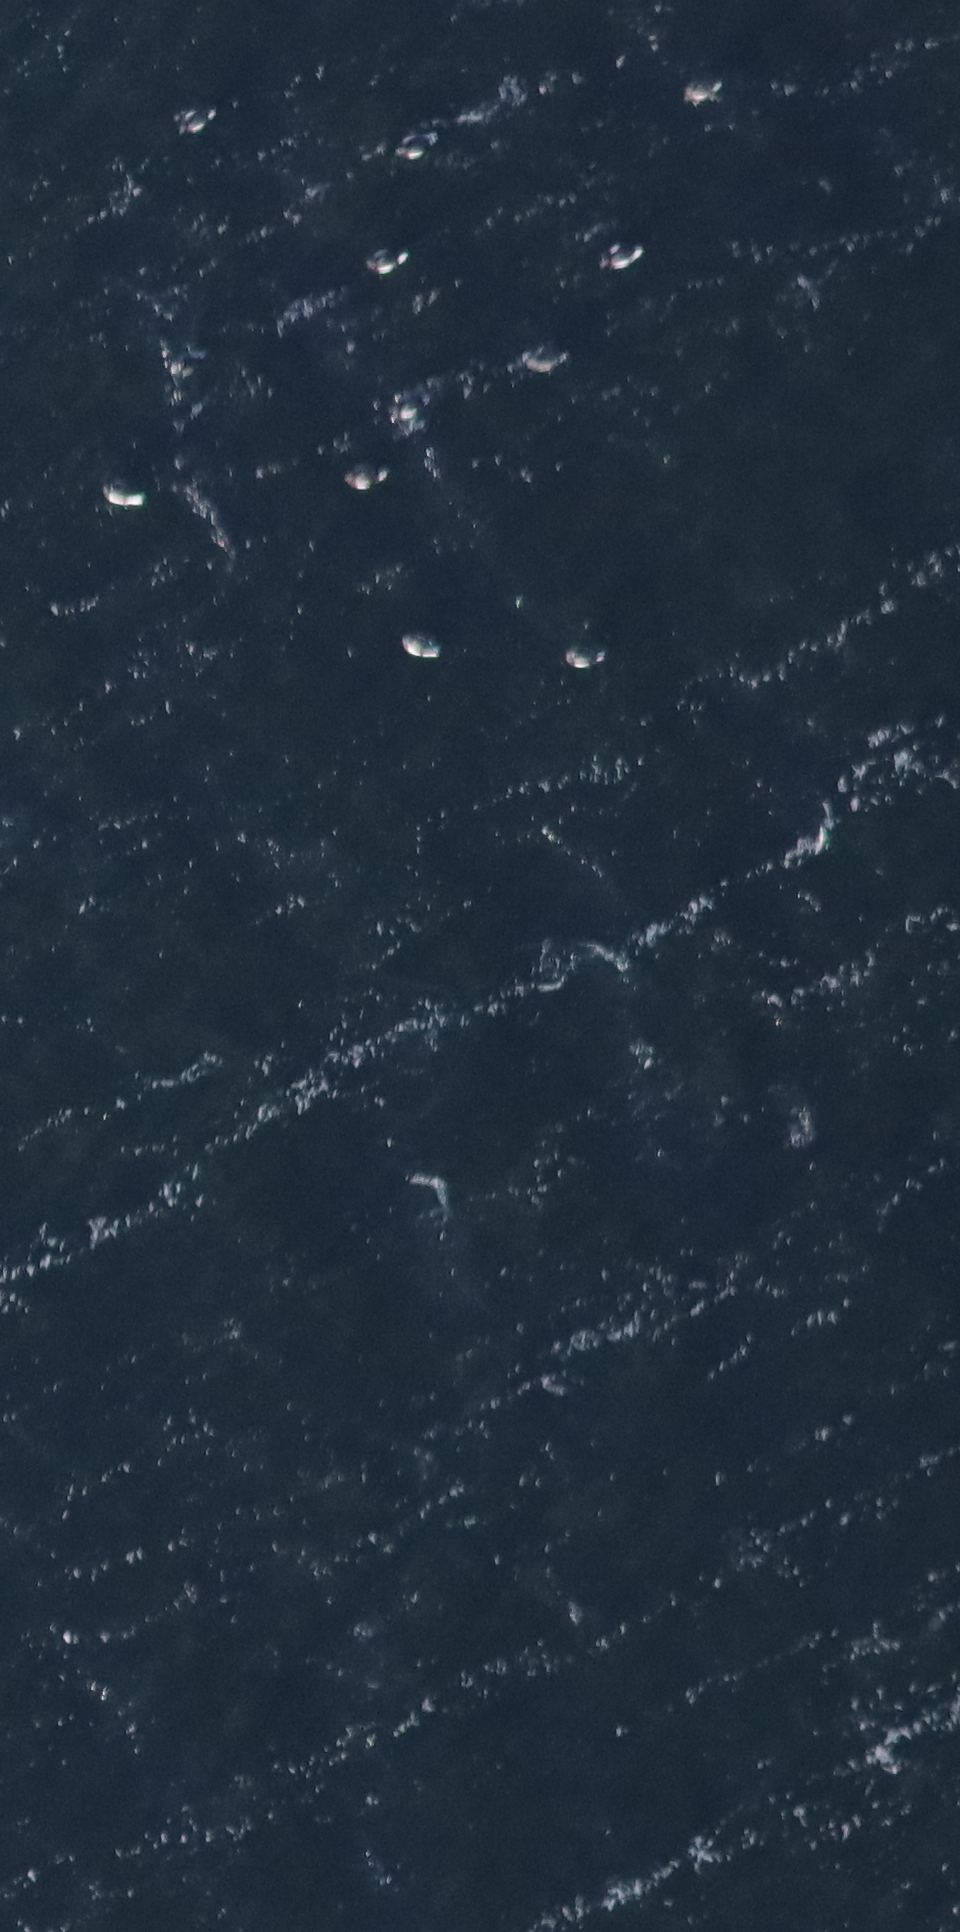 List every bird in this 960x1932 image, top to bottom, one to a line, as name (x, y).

brant (698, 92)
brant (195, 123)
brant (417, 146)
brant (619, 258)
brant (383, 263)
brant (541, 360)
brant (404, 407)
brant (372, 476)
brant (122, 492)
brant (426, 645)
brant (583, 653)